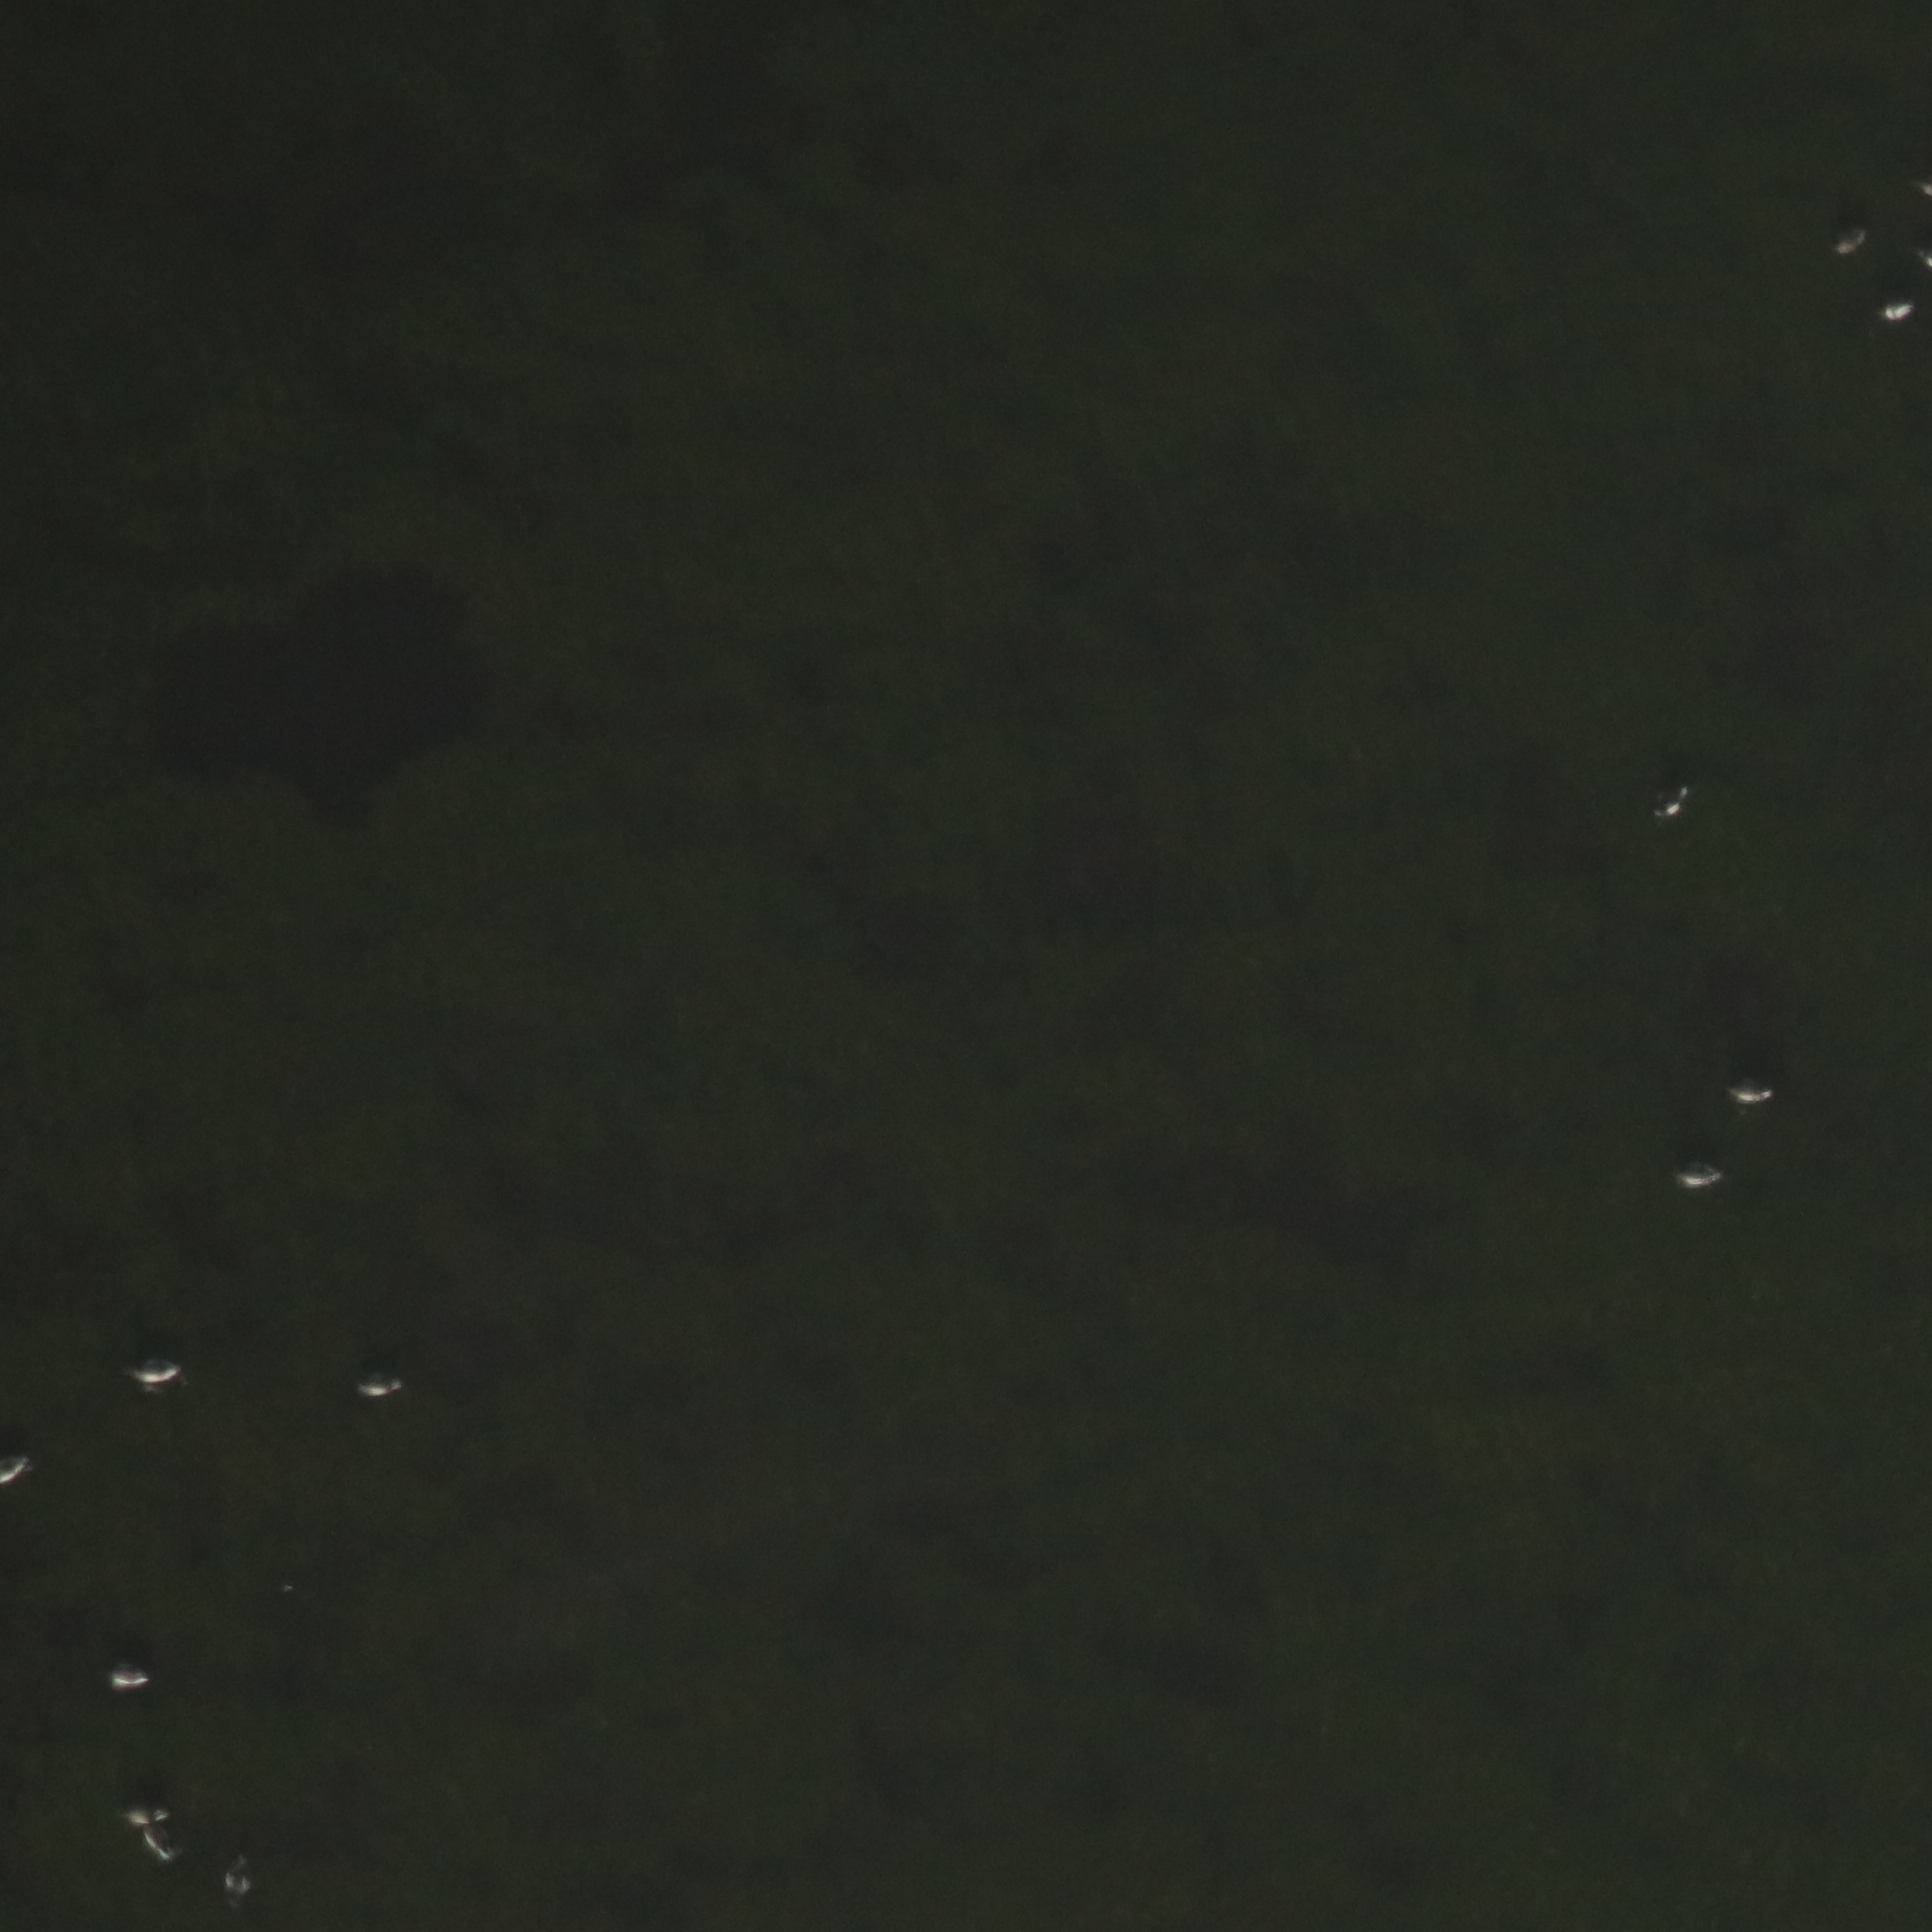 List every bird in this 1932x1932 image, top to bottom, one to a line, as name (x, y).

brant (1851, 240)
brant (1900, 307)
brant (1667, 803)
brant (1747, 1091)
brant (1697, 1171)
brant (156, 1371)
brant (379, 1386)
brant (10, 1467)
brant (128, 1676)
brant (145, 1812)
brant (158, 1837)
brant (235, 1878)